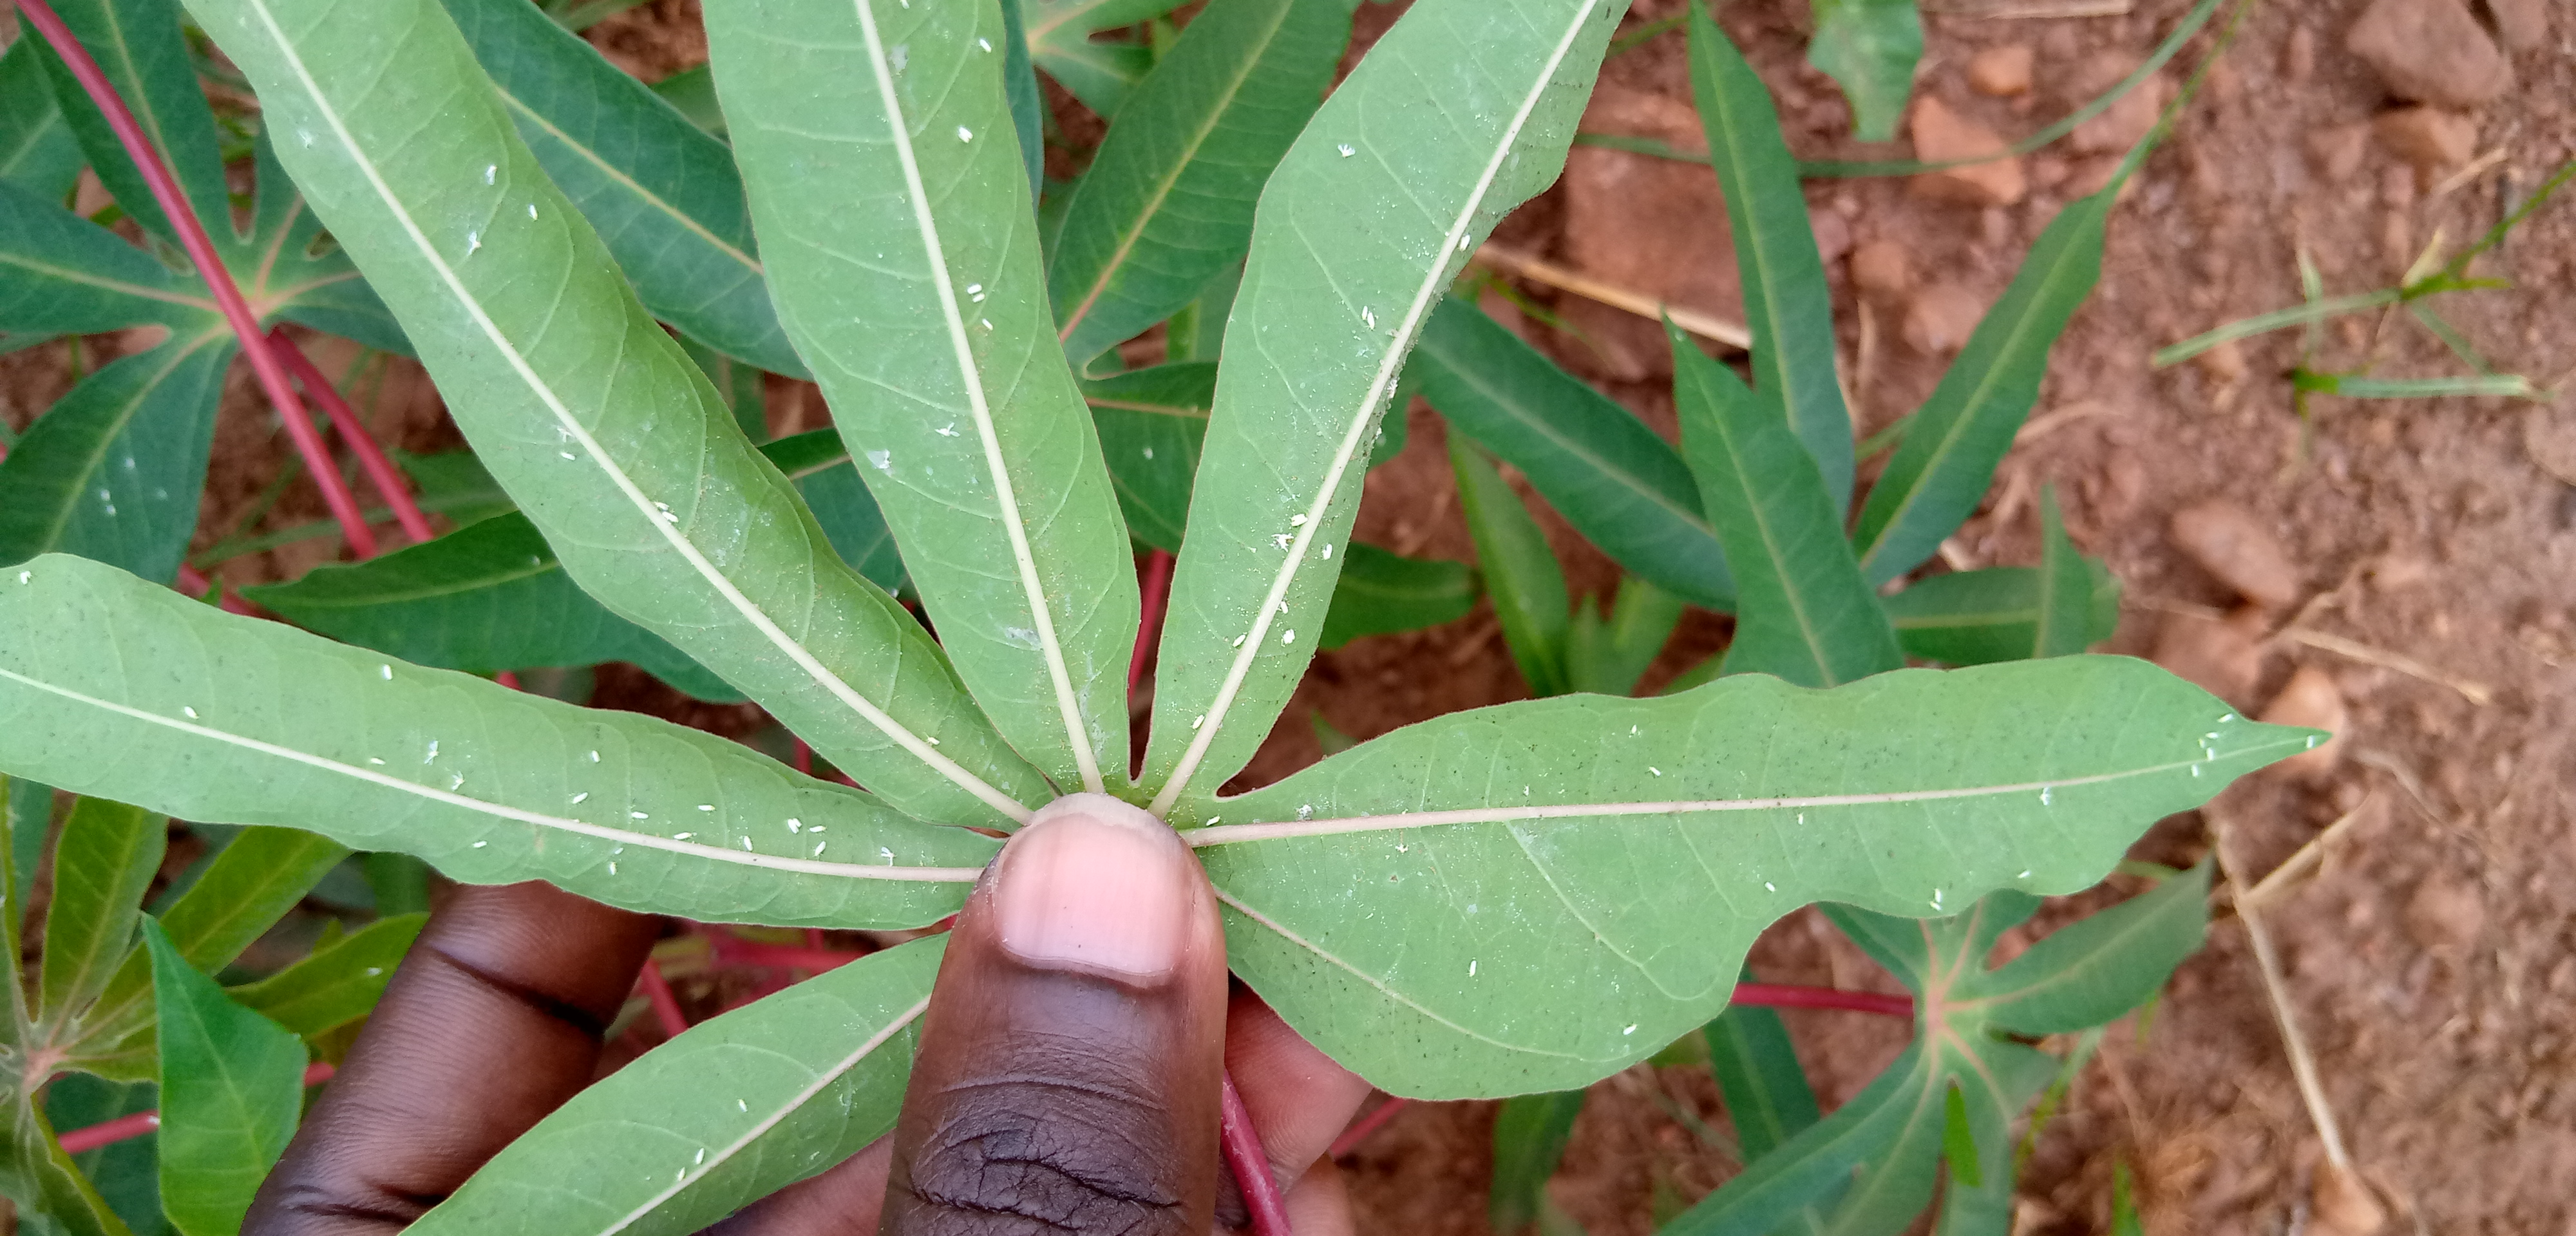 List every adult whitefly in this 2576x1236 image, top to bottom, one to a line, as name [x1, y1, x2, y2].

whitefly [956, 31, 1017, 73]
whitefly [946, 118, 995, 162]
whitefly [948, 118, 980, 153]
whitefly [1334, 141, 1363, 167]
whitefly [517, 199, 552, 230]
whitefly [1451, 227, 1481, 257]
whitefly [964, 273, 991, 312]
whitefly [961, 279, 1000, 311]
whitefly [1358, 298, 1380, 337]
whitefly [1352, 301, 1387, 335]
whitefly [978, 311, 1007, 343]
whitefly [554, 446, 579, 469]
whitefly [651, 487, 687, 530]
whitefly [643, 502, 686, 530]
whitefly [1287, 507, 1309, 530]
whitefly [1321, 539, 1338, 562]
whitefly [18, 566, 37, 590]
whitefly [1276, 592, 1300, 618]
whitefly [1226, 624, 1250, 655]
whitefly [1278, 628, 1299, 649]
whitefly [374, 659, 404, 690]
whitefly [167, 696, 209, 728]
whitefly [2213, 707, 2234, 731]
whitefly [1182, 707, 1206, 739]
whitefly [1629, 721, 1644, 742]
whitefly [920, 723, 941, 751]
whitefly [2201, 723, 2219, 745]
whitefly [2304, 731, 2316, 751]
whitefly [2197, 732, 2213, 756]
whitefly [422, 740, 453, 772]
whitefly [2200, 741, 2215, 769]
whitefly [588, 744, 610, 767]
whitefly [363, 750, 394, 783]
whitefly [1648, 759, 1667, 782]
whitefly [2184, 761, 2206, 780]
whitefly [445, 768, 484, 800]
whitefly [2039, 783, 2058, 809]
whitefly [569, 787, 592, 809]
whitefly [696, 795, 719, 823]
whitefly [627, 804, 663, 827]
whitefly [1198, 807, 1226, 829]
whitefly [803, 810, 830, 839]
whitefly [1794, 812, 1808, 831]
whitefly [782, 813, 806, 845]
whitefly [672, 825, 693, 847]
whitefly [471, 827, 500, 855]
whitefly [739, 827, 760, 855]
whitefly [798, 837, 837, 862]
whitefly [876, 843, 902, 867]
whitefly [607, 844, 634, 861]
whitefly [601, 858, 627, 885]
whitefly [2014, 863, 2031, 886]
whitefly [1760, 876, 1779, 894]
whitefly [1923, 883, 1948, 914]
whitefly [1924, 888, 1949, 912]
whitefly [1463, 954, 1481, 984]
whitefly [1620, 1016, 1647, 1043]
whitefly [726, 1089, 754, 1118]
whitefly [687, 1144, 711, 1166]
whitefly [673, 1159, 700, 1186]